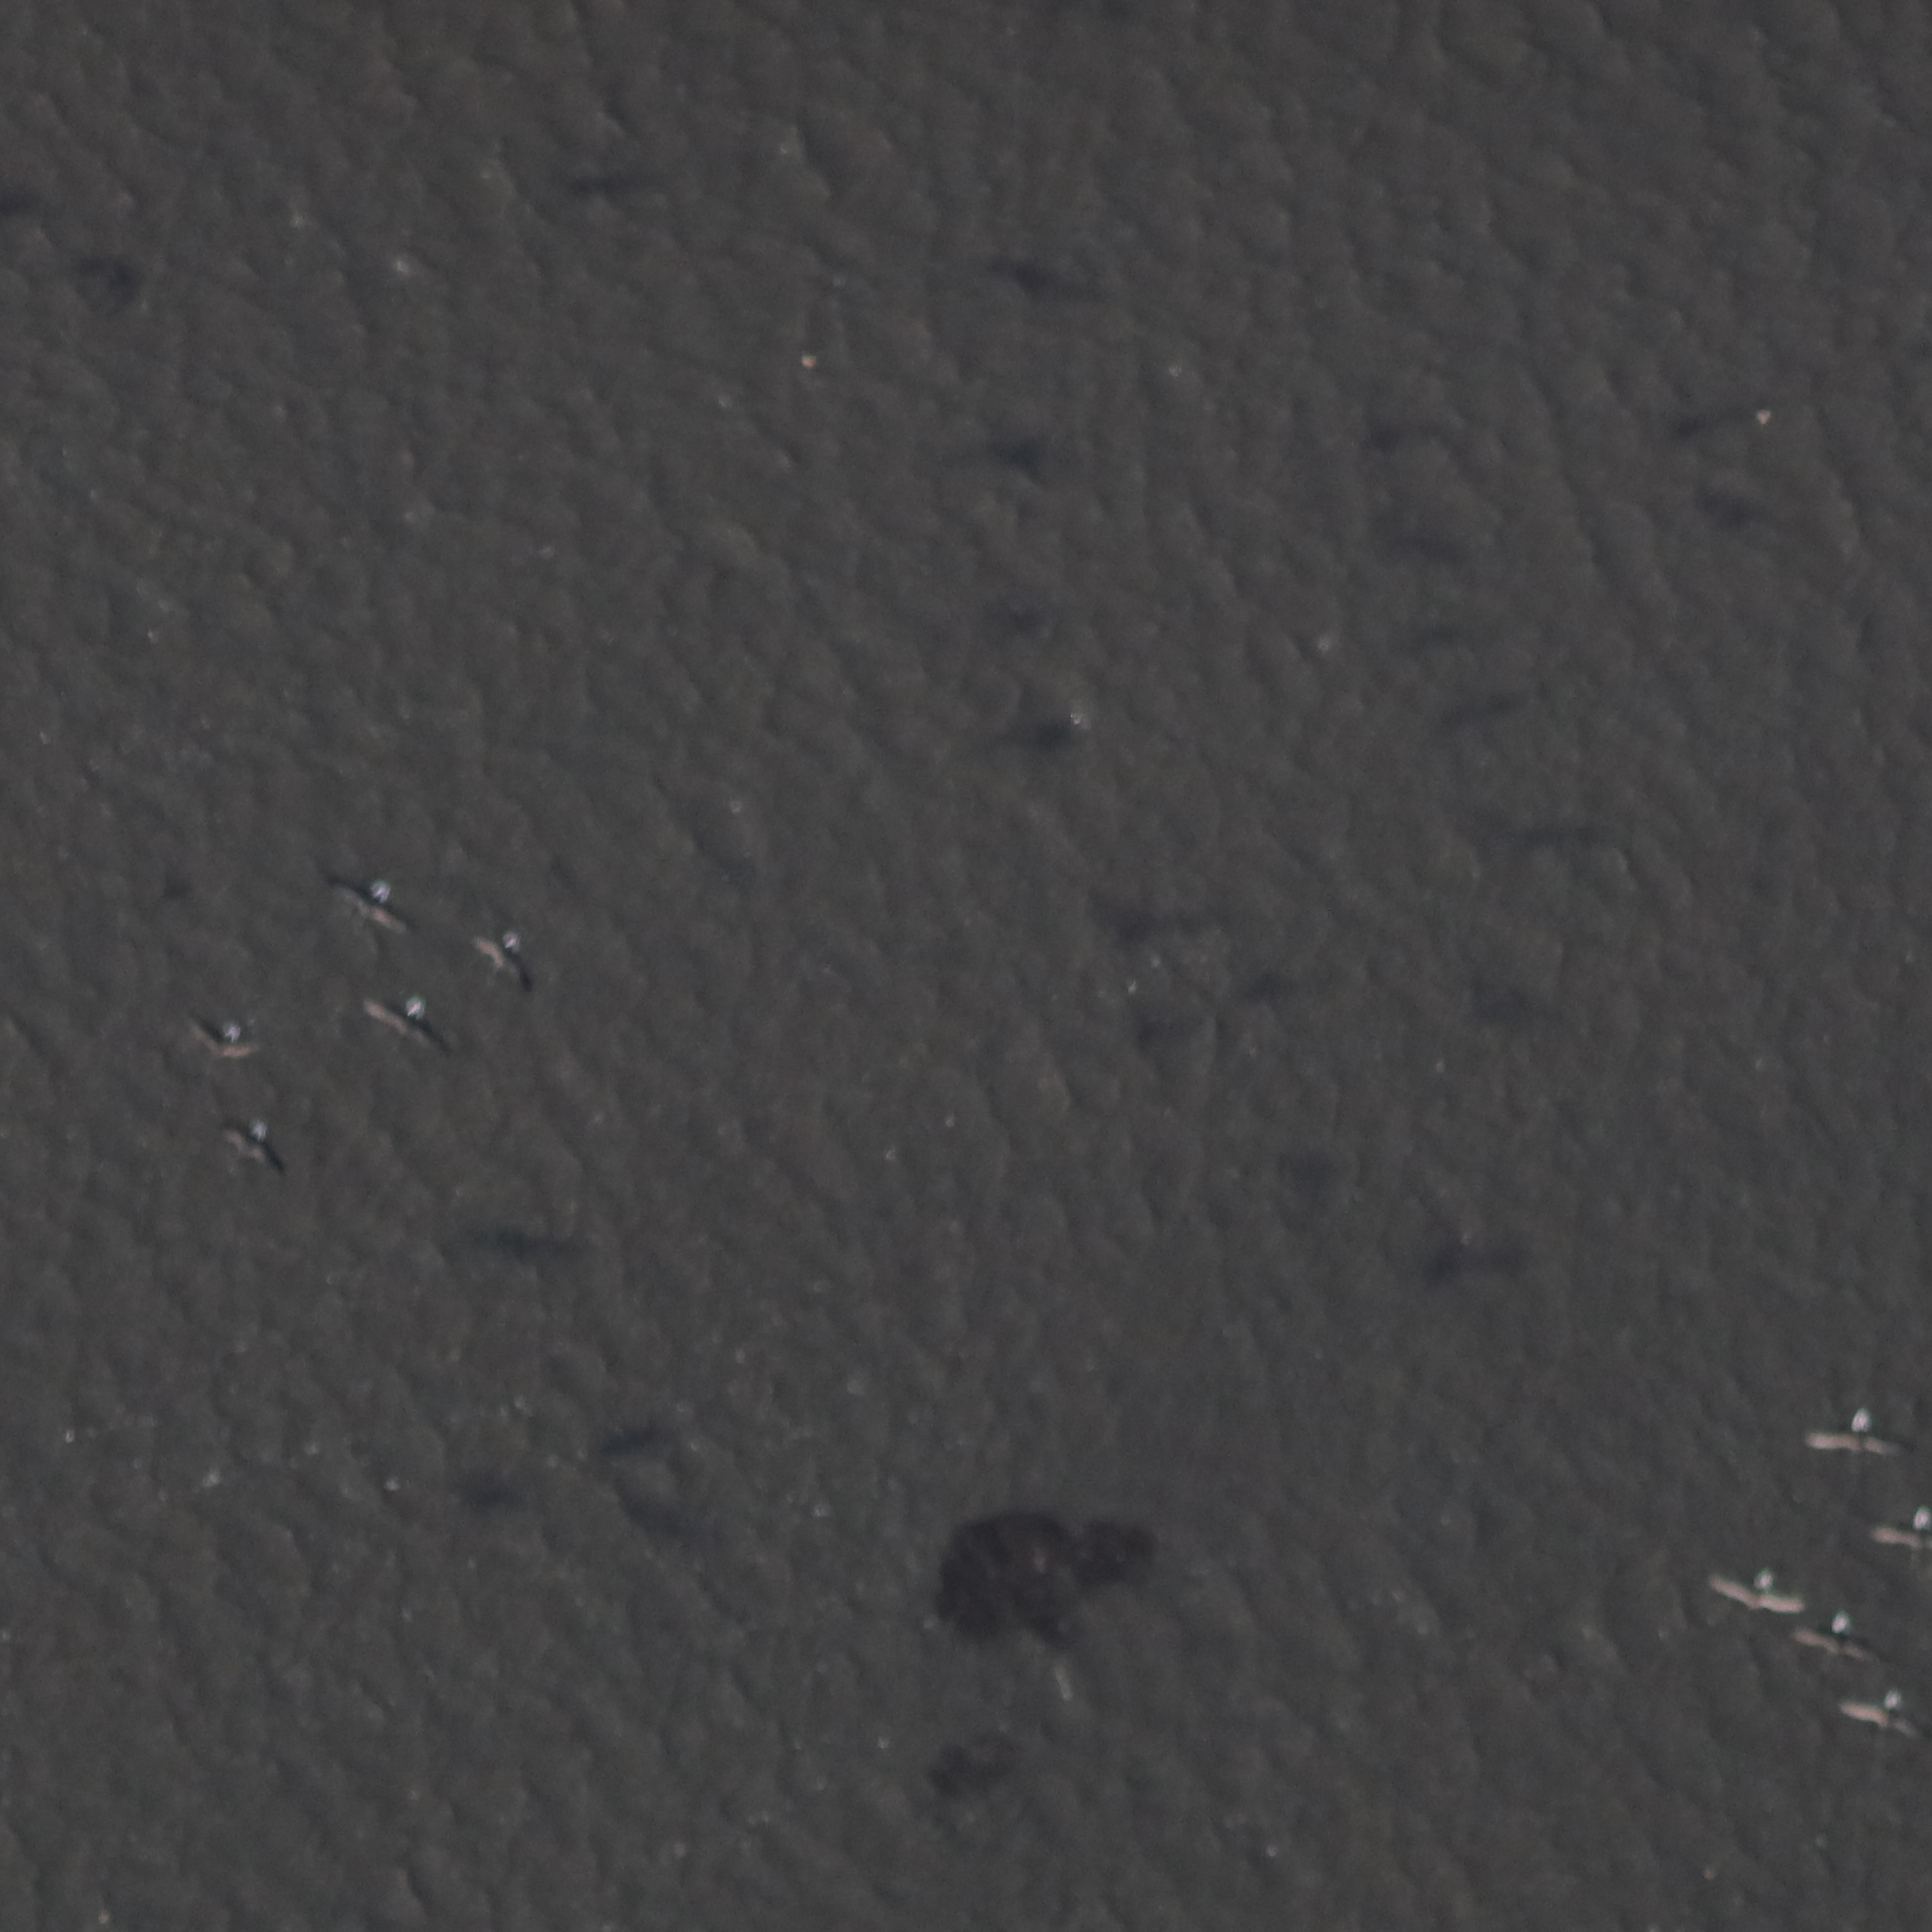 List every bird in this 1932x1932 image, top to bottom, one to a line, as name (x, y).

brant (367, 909)
brant (500, 955)
brant (408, 1025)
brant (219, 1045)
brant (248, 1144)
brant (1857, 1441)
brant (1915, 1538)
brant (1761, 1600)
brant (1835, 1645)
brant (1888, 1718)